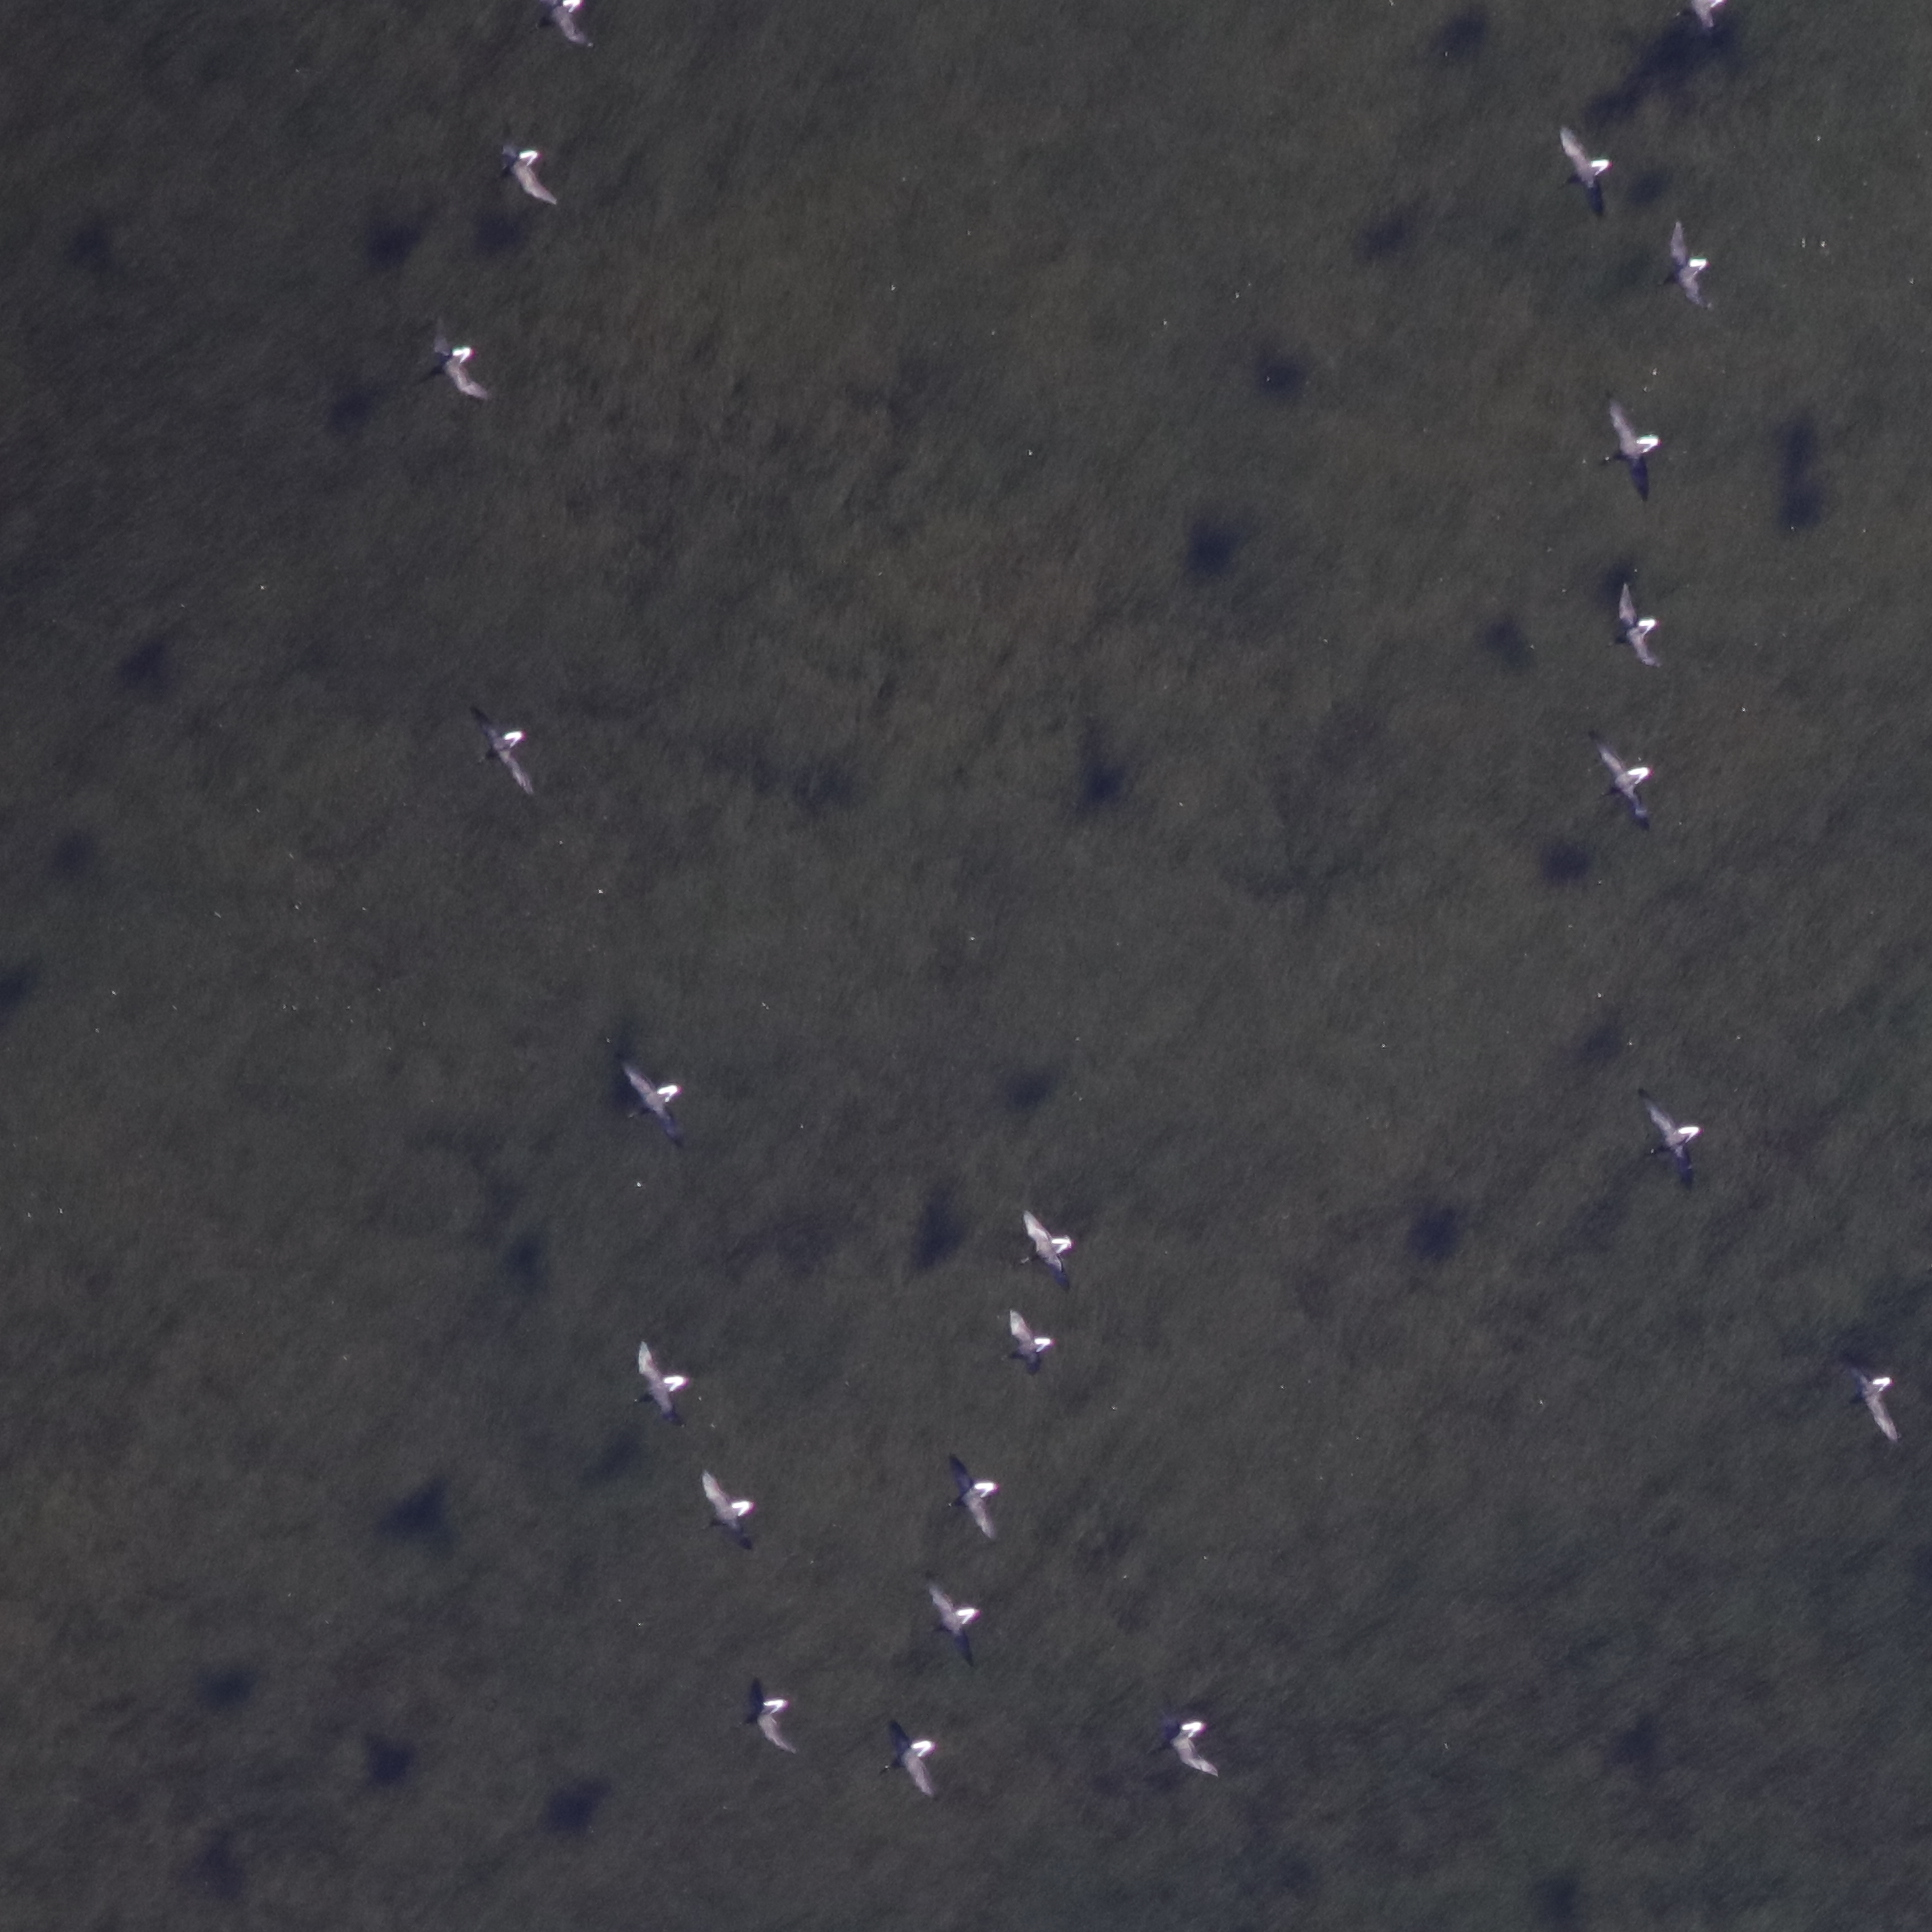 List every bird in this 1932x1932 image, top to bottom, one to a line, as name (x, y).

brant (557, 26)
brant (527, 173)
brant (1587, 181)
brant (1687, 263)
brant (454, 364)
brant (1634, 463)
brant (1638, 624)
brant (507, 748)
brant (1639, 795)
brant (644, 1104)
brant (1675, 1140)
brant (1045, 1251)
brant (1028, 1347)
brant (665, 1382)
brant (1874, 1394)
brant (981, 1502)
brant (732, 1503)
brant (956, 1618)
brant (775, 1718)
brant (912, 1739)
brant (1186, 1750)